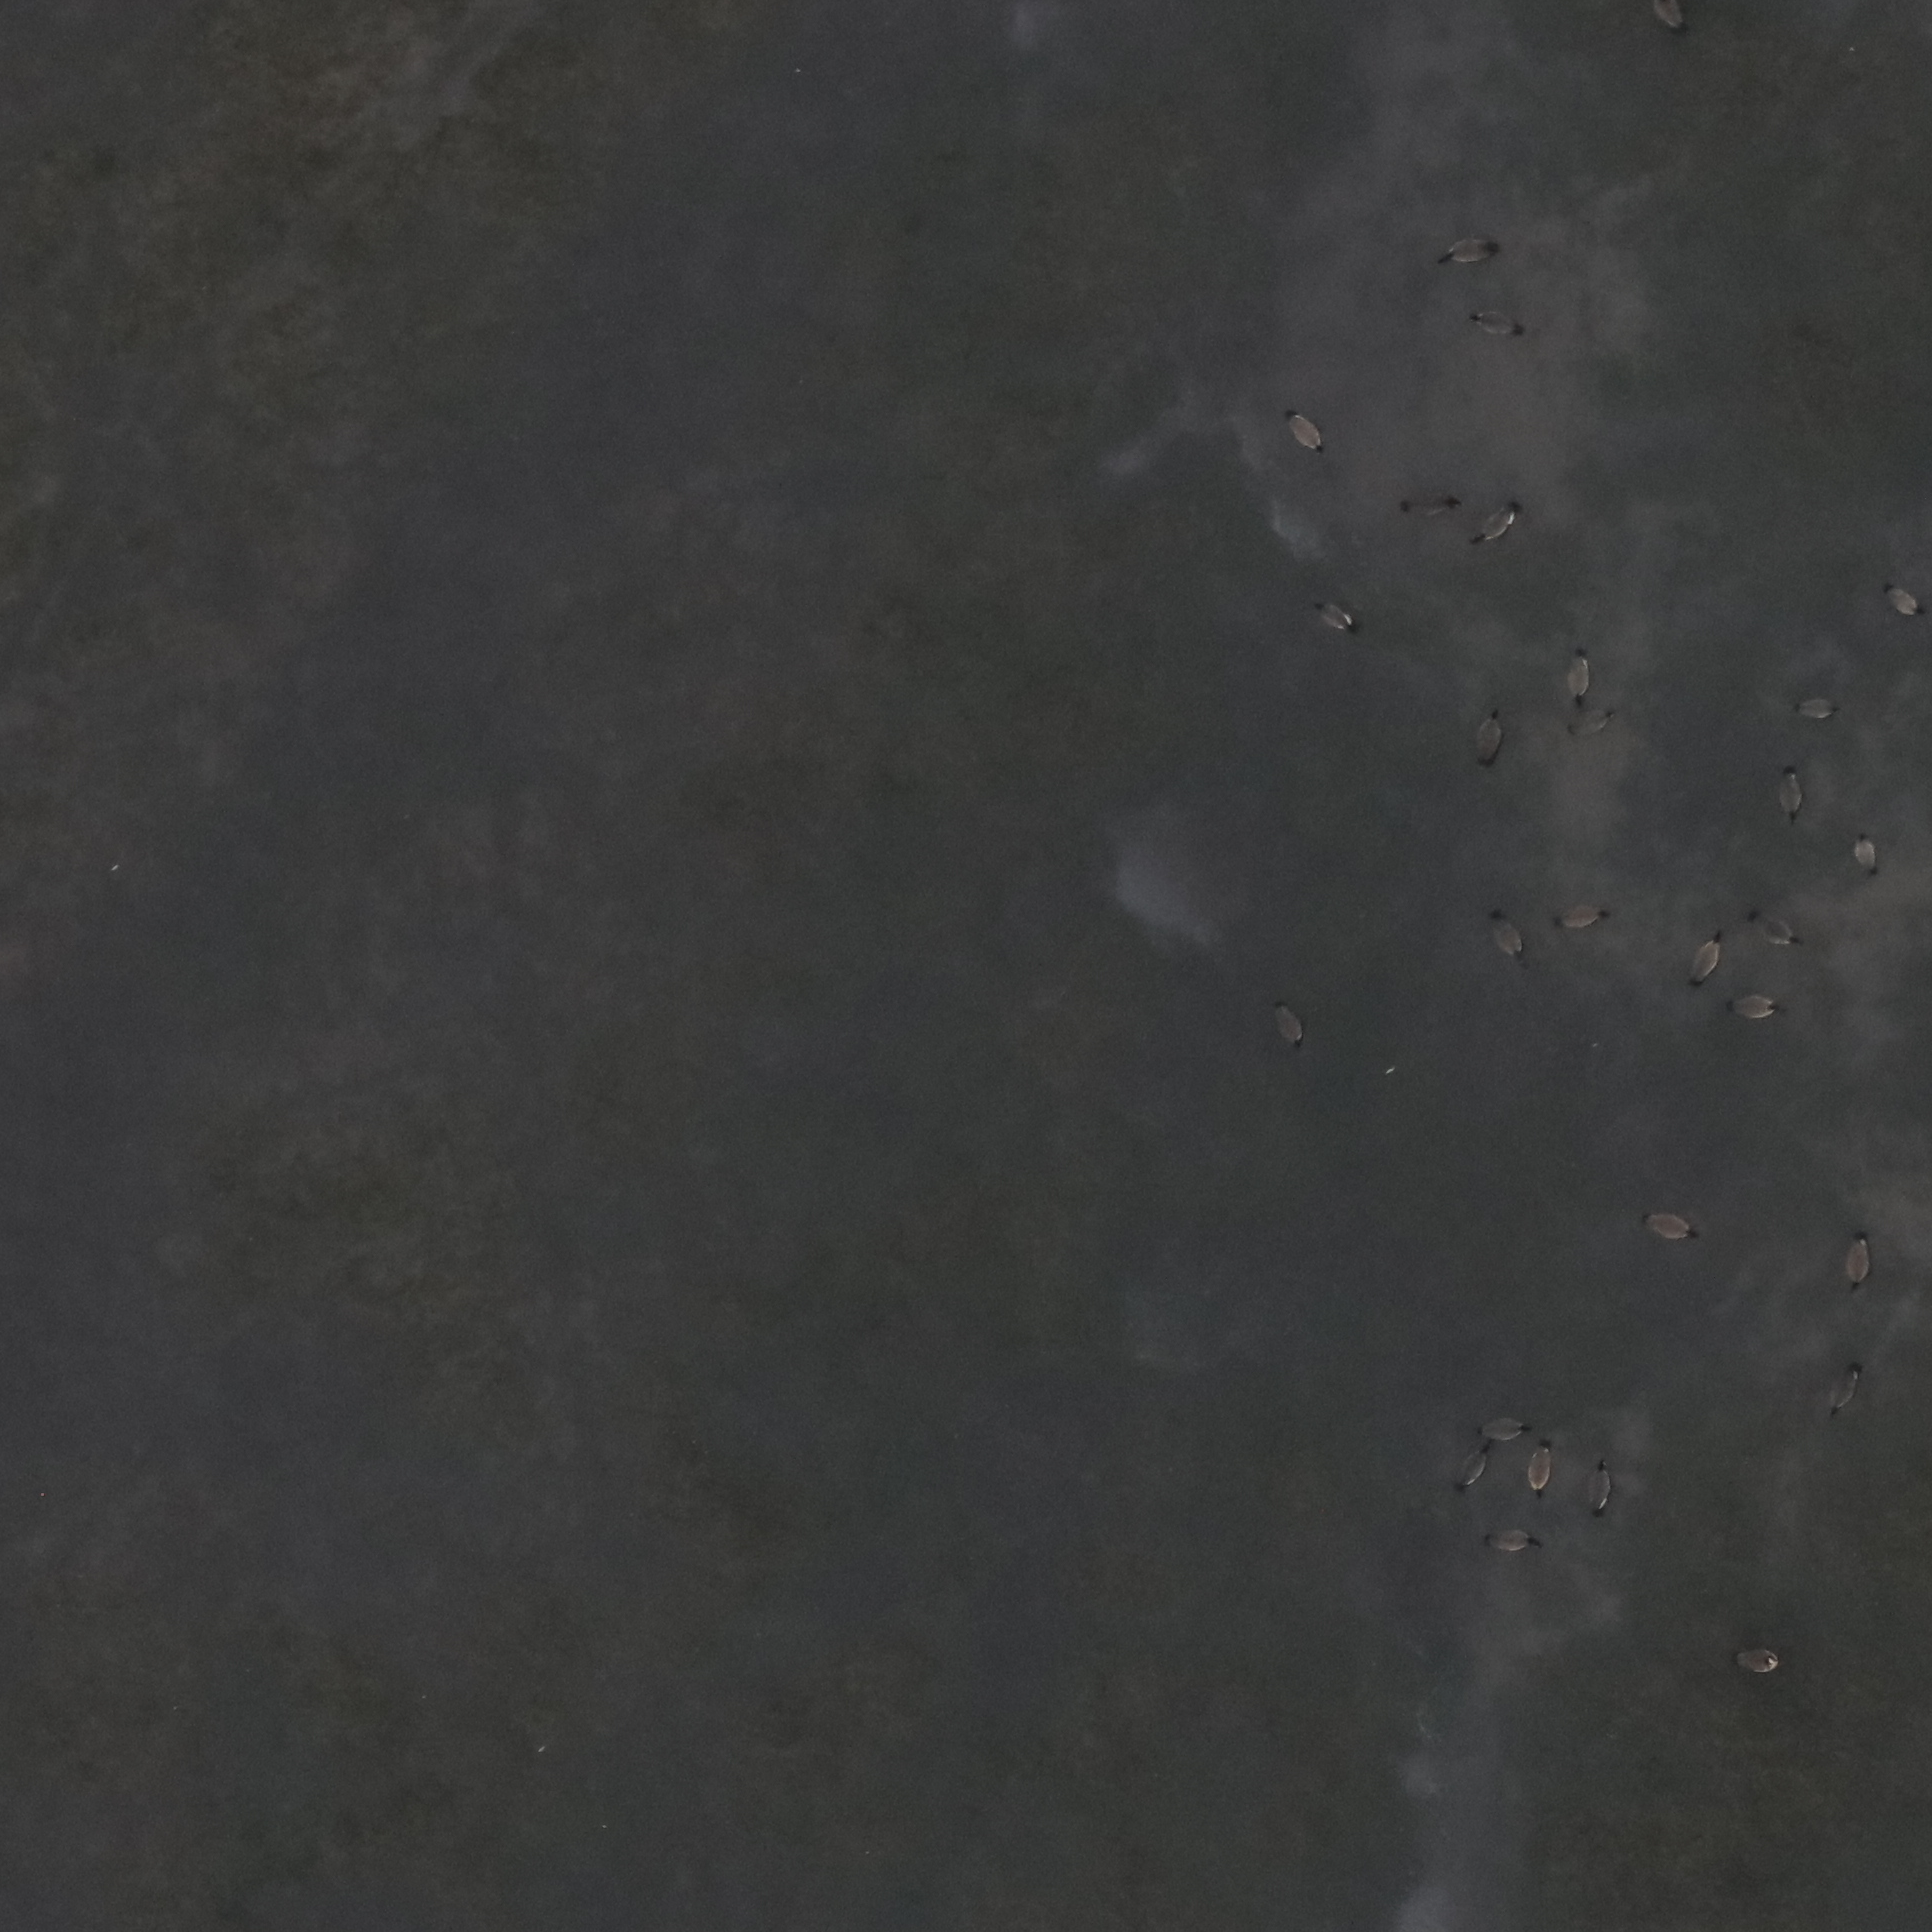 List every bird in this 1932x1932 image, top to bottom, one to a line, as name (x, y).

Canada goose (1470, 253)
Canada goose (1509, 329)
Canada goose (1305, 432)
Canada goose (1446, 501)
Canada goose (1497, 524)
Canada goose (1916, 591)
Canada goose (1334, 617)
Canada goose (1576, 681)
Canada goose (1815, 715)
Canada goose (1594, 726)
Canada goose (1497, 732)
Canada goose (1777, 802)
Canada goose (1867, 866)
Canada goose (1590, 897)
Canada goose (1781, 936)
Canada goose (1502, 944)
Canada goose (1706, 960)
Canada goose (1755, 1007)
Canada goose (1272, 1019)
Canada goose (1290, 1029)
Canada goose (1669, 1227)
Canada goose (1859, 1264)
Canada goose (1851, 1383)
Canada goose (1509, 1423)
Canada goose (1470, 1466)
Canada goose (1539, 1471)
Canada goose (1597, 1489)
Canada goose (1518, 1533)
Canada goose (1761, 1666)